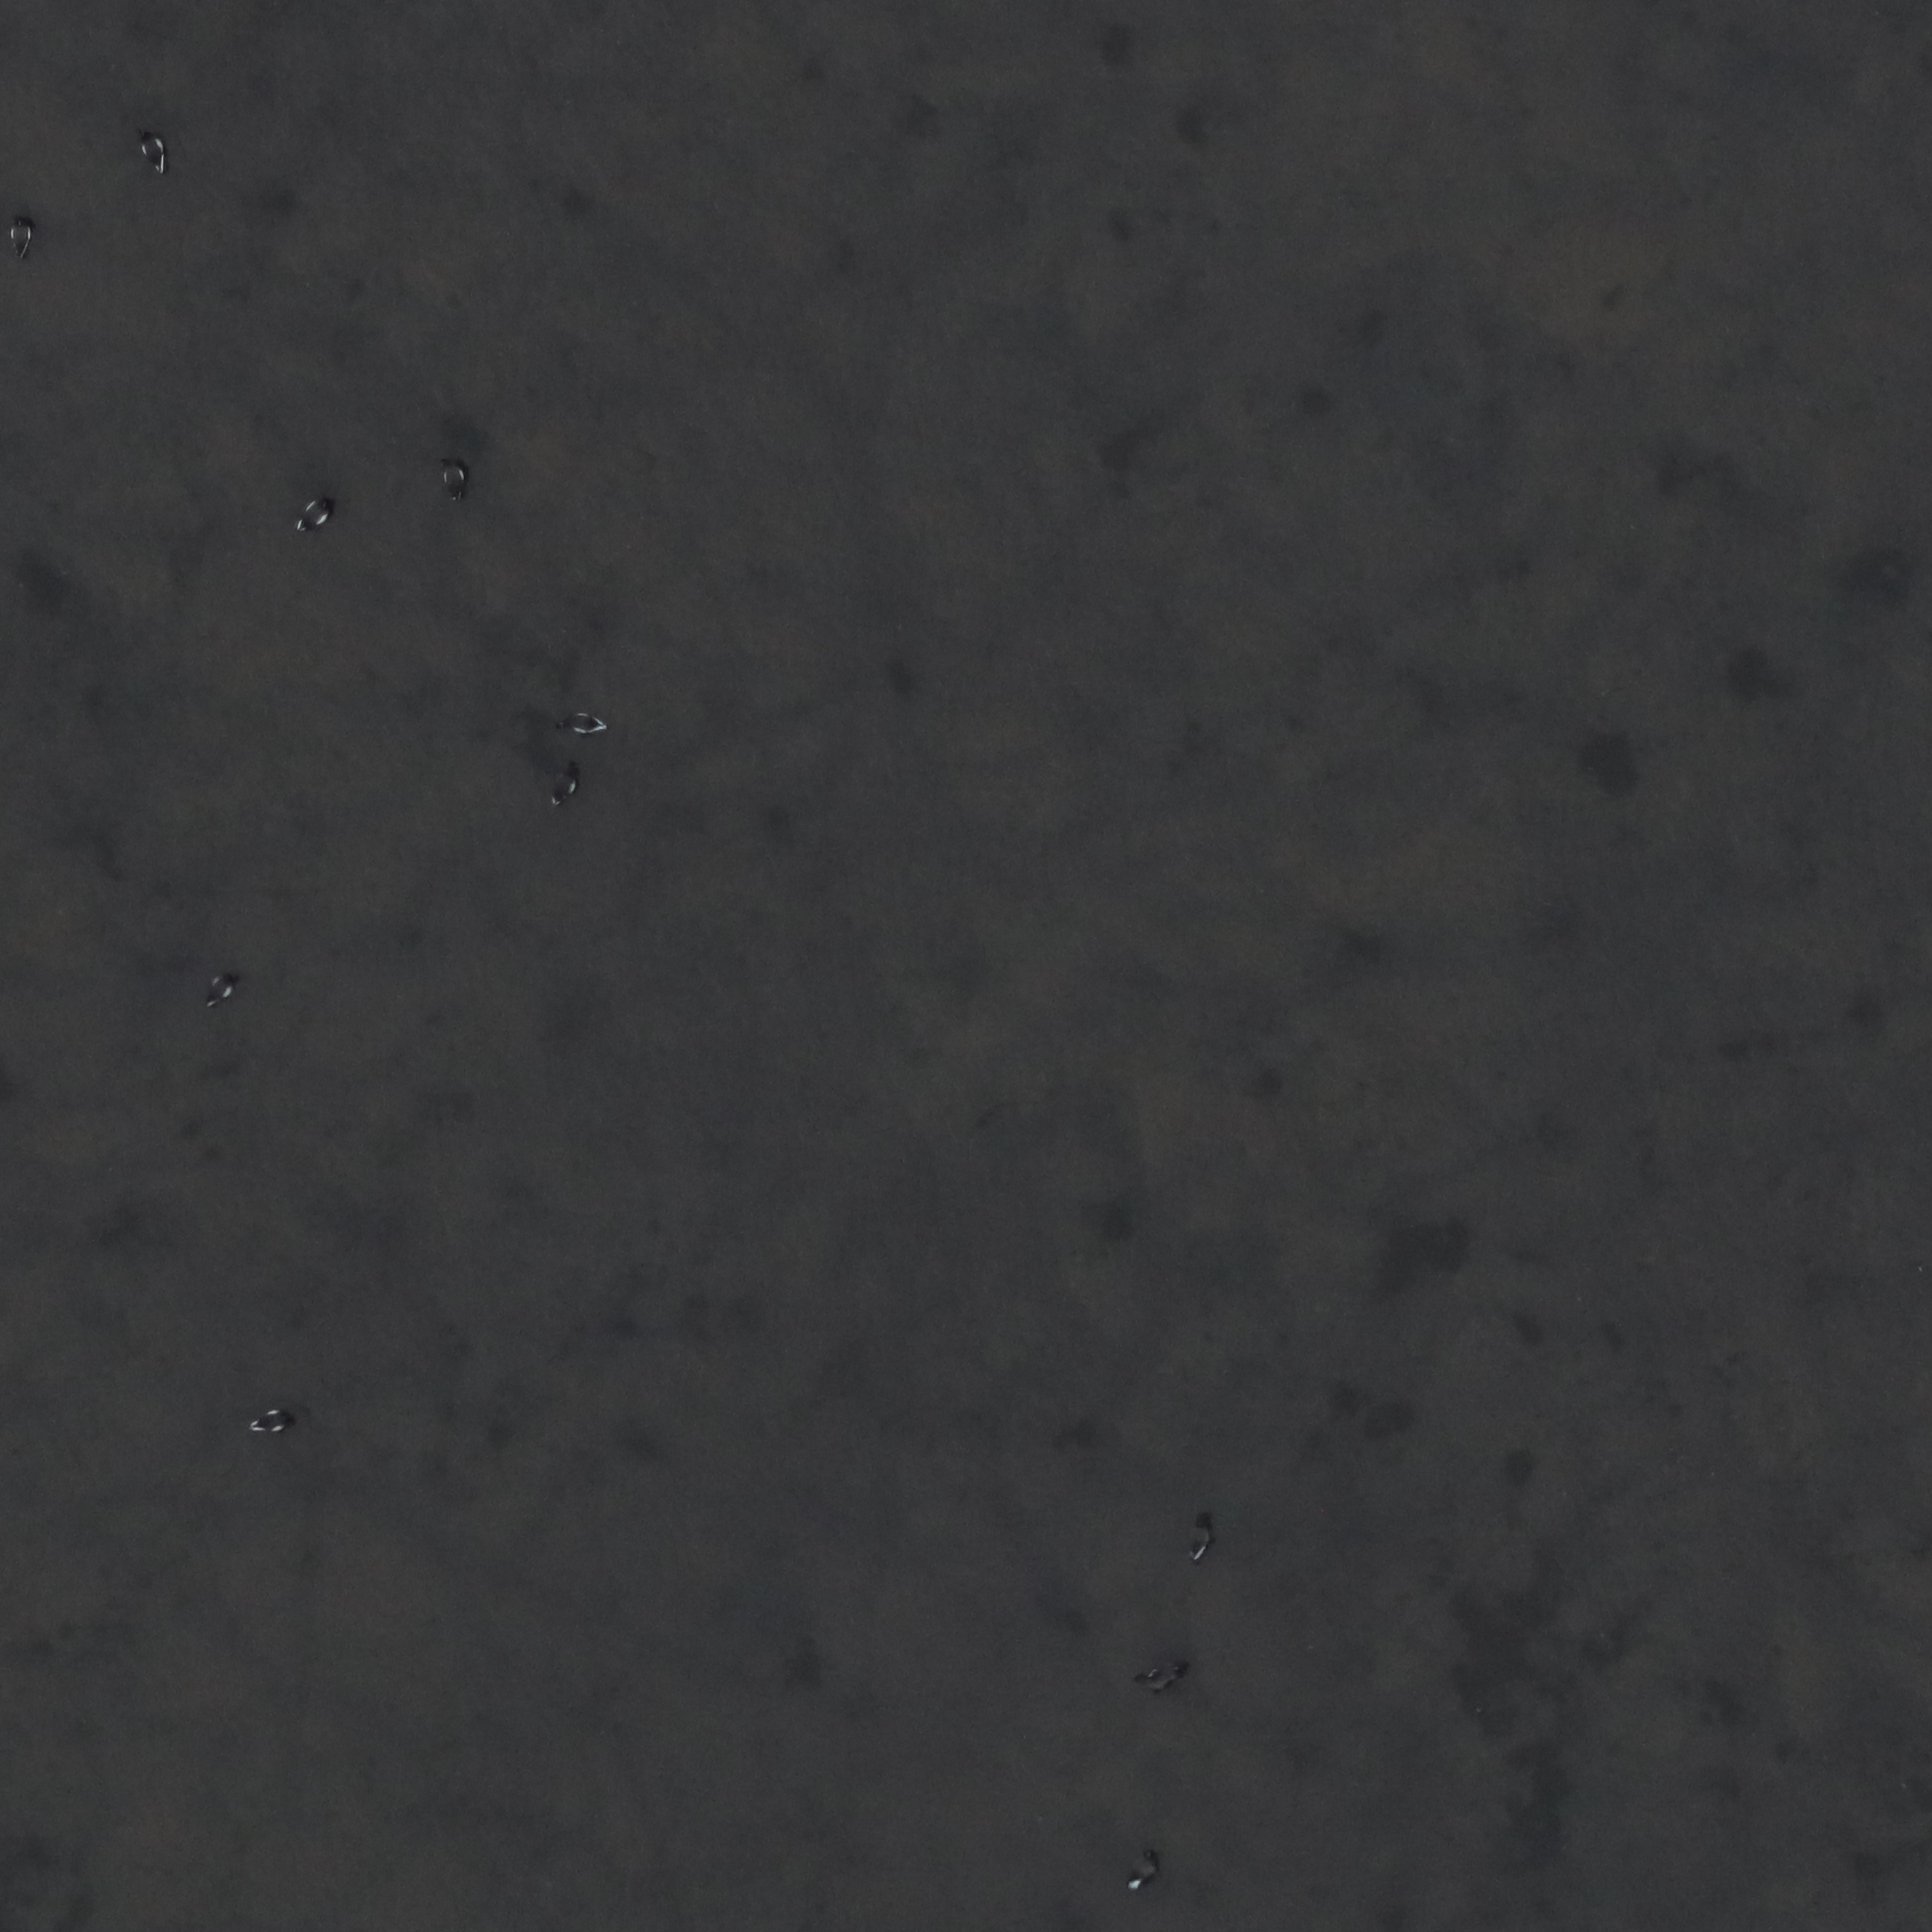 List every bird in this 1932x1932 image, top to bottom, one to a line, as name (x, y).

brant (153, 150)
brant (23, 237)
brant (460, 487)
brant (316, 510)
brant (582, 723)
brant (558, 787)
brant (222, 989)
brant (268, 1418)
brant (1195, 1531)
brant (1157, 1663)
brant (1149, 1861)